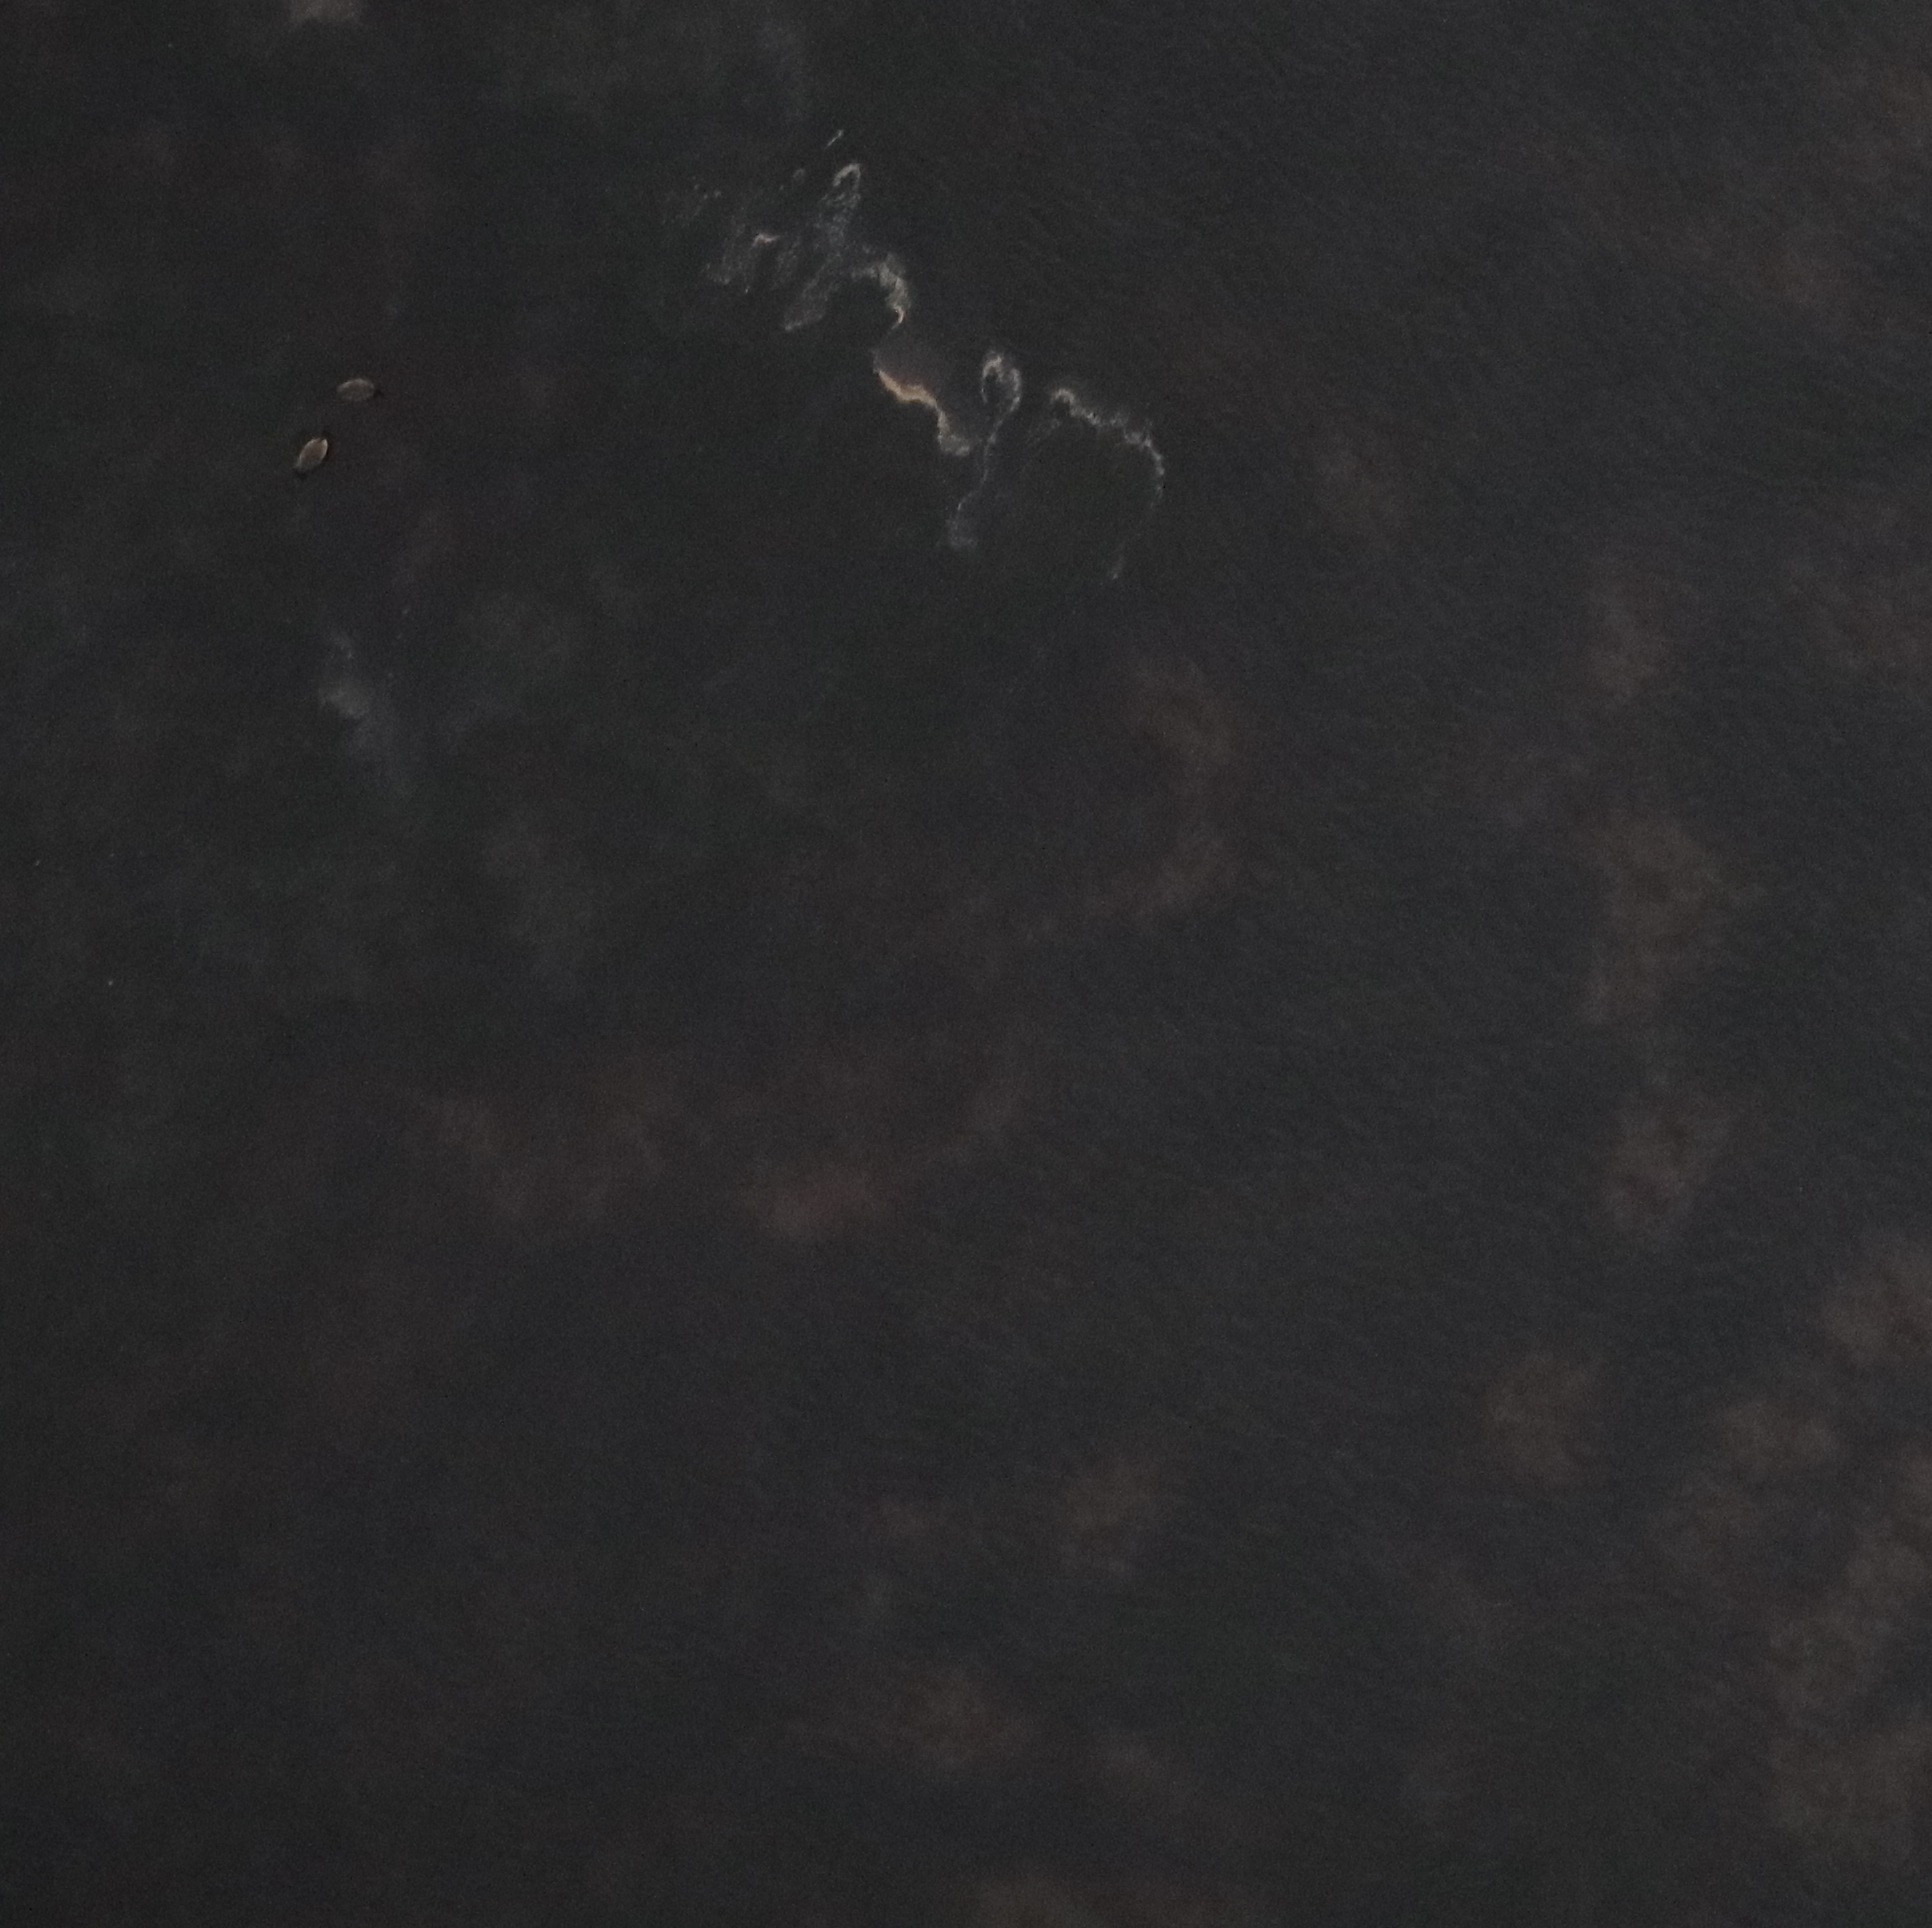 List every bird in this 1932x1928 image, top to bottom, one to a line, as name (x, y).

Canada goose (357, 390)
Canada goose (311, 456)